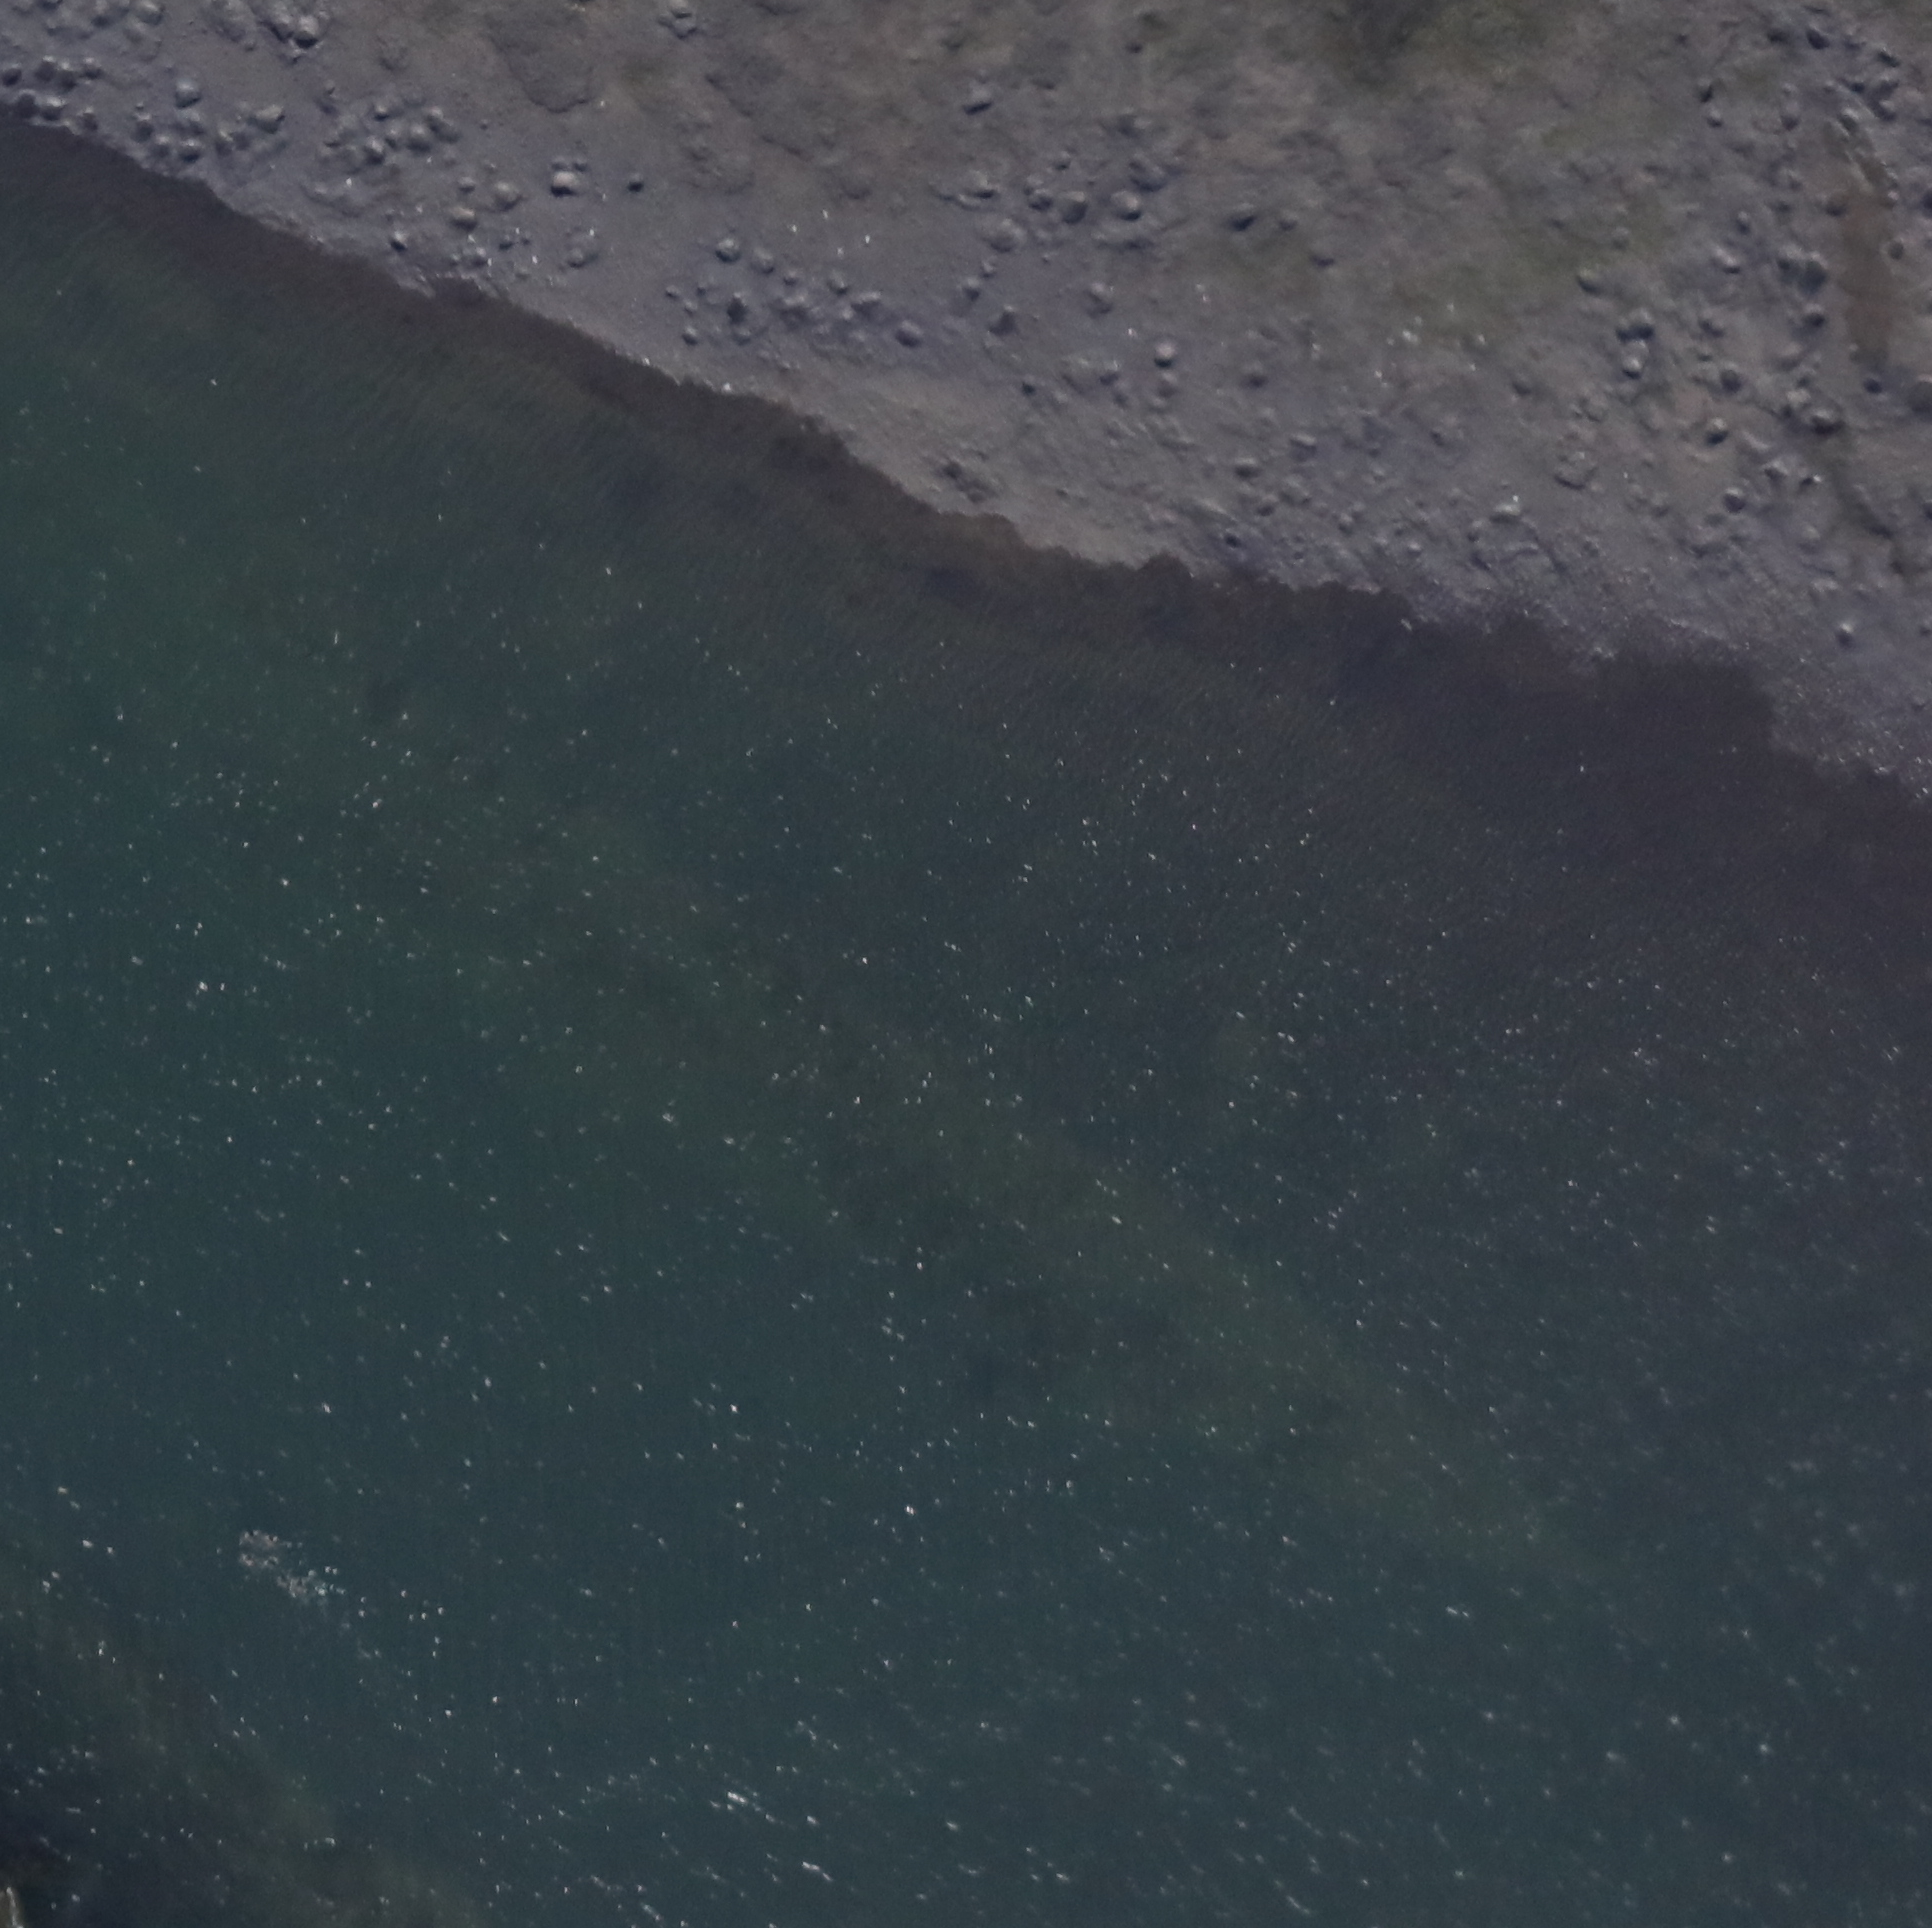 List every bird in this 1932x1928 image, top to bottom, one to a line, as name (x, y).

other bird (605, 104)
other bird (428, 161)
other bird (352, 181)
other bird (607, 198)
other bird (824, 211)
other bird (524, 226)
other bird (594, 226)
other bird (794, 229)
other bird (868, 241)
other bird (475, 242)
other bird (843, 248)
other bird (542, 256)
other bird (496, 267)
other bird (1116, 286)
other bird (1196, 298)
other bird (1453, 308)
other bird (1418, 320)
other bird (1131, 332)
other bird (1407, 332)
other bird (1486, 340)
other bird (1389, 342)
other bird (1115, 363)
other bird (1469, 367)
other bird (1379, 371)
other bird (734, 388)
other bird (1819, 480)
other bird (1516, 500)